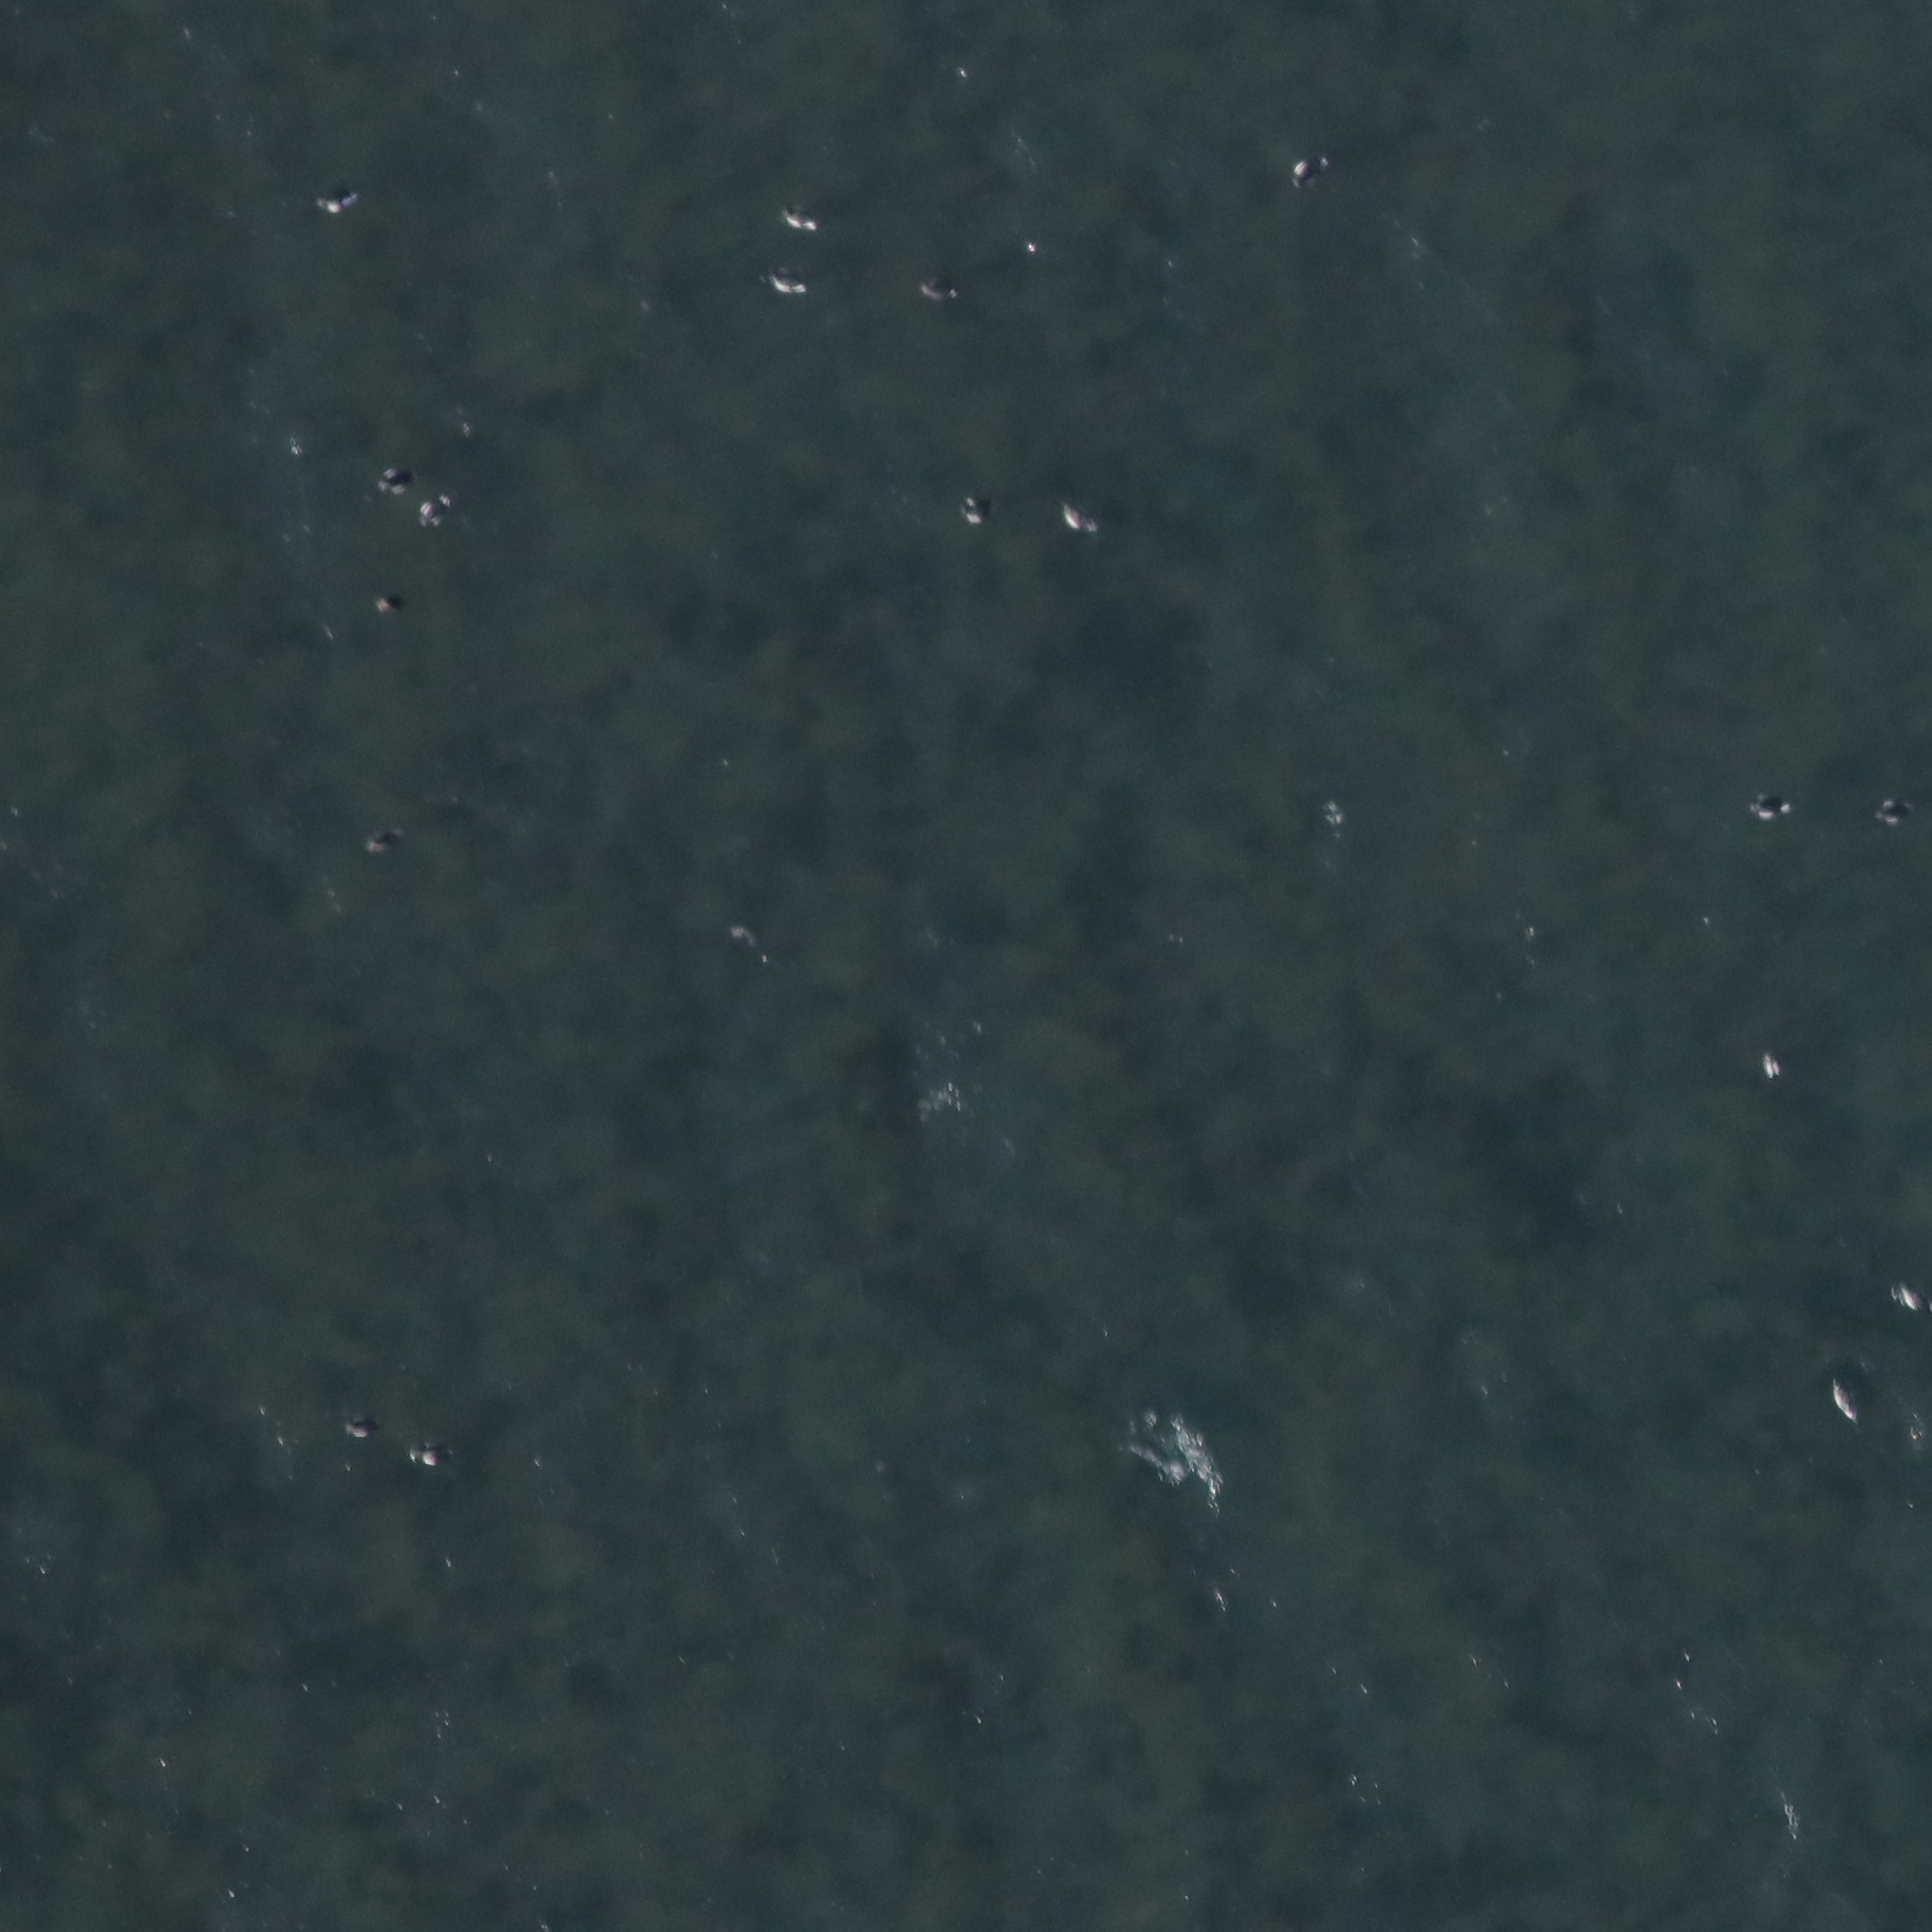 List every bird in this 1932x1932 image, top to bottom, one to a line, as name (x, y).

brant (1309, 171)
brant (339, 202)
brant (800, 218)
brant (786, 279)
brant (936, 288)
brant (397, 486)
brant (972, 508)
brant (430, 516)
brant (1078, 516)
other bird (386, 603)
brant (1764, 805)
brant (1898, 812)
other bird (380, 840)
other bird (1772, 1064)
brant (1914, 1300)
brant (1845, 1398)
brant (362, 1427)
brant (427, 1455)